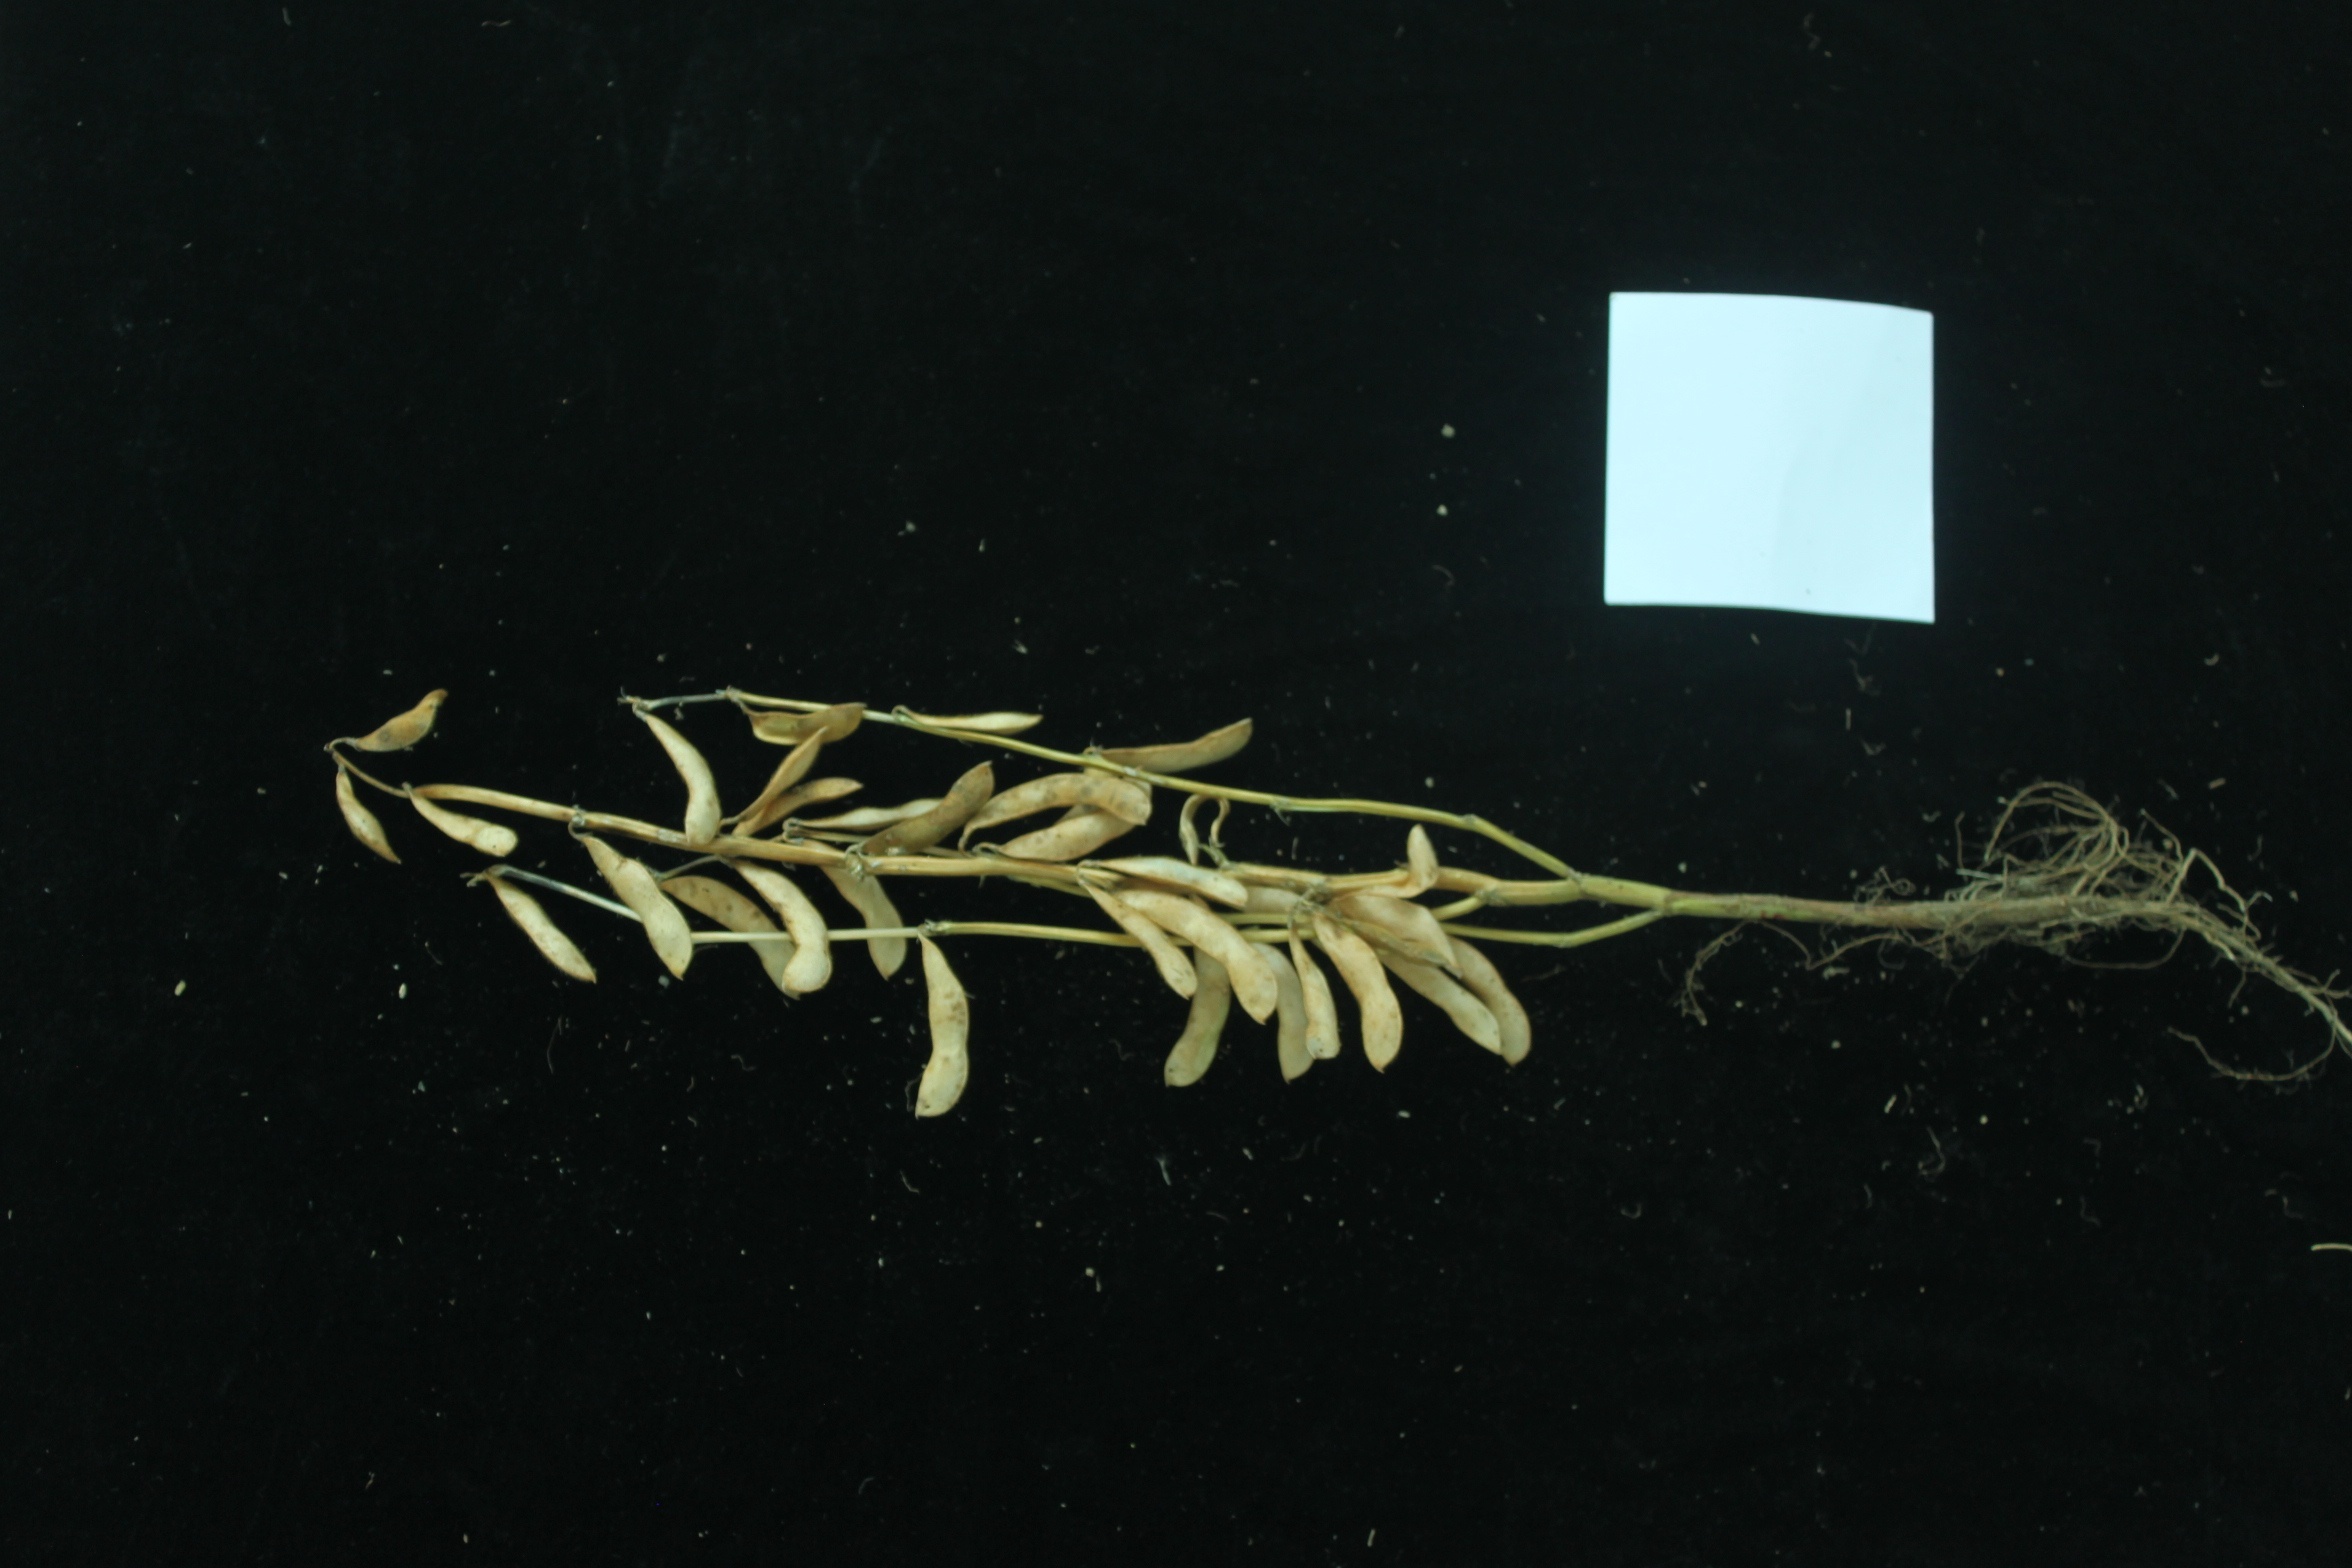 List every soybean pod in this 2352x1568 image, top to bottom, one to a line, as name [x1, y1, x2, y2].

soybean pod [343, 688, 448, 752]
soybean pod [746, 703, 866, 746]
soybean pod [899, 705, 1045, 737]
soybean pod [632, 709, 720, 847]
soybean pod [1097, 716, 1253, 774]
soybean pod [724, 727, 825, 825]
soybean pod [858, 760, 993, 854]
soybean pod [334, 761, 401, 865]
soybean pod [964, 774, 1152, 831]
soybean pod [731, 777, 862, 836]
soybean pod [409, 796, 518, 858]
soybean pod [789, 798, 944, 833]
soybean pod [1002, 812, 1137, 863]
soybean pod [1365, 824, 1438, 901]
soybean pod [572, 833, 692, 984]
soybean pod [717, 856, 832, 993]
soybean pod [1083, 856, 1250, 912]
soybean pod [821, 867, 906, 982]
soybean pod [485, 876, 598, 983]
soybean pod [1077, 877, 1199, 1000]
soybean pod [664, 878, 801, 1003]
soybean pod [1249, 888, 1310, 913]
soybean pod [1114, 890, 1279, 1026]
soybean pod [1329, 892, 1455, 963]
soybean pod [1288, 910, 1341, 1059]
soybean pod [1311, 912, 1404, 1075]
soybean pod [1342, 918, 1445, 965]
soybean pod [915, 935, 969, 1118]
soybean pod [1250, 941, 1315, 1082]
soybean pod [1451, 941, 1530, 1066]
soybean pod [1377, 949, 1502, 1055]
soybean pod [1163, 950, 1229, 1087]